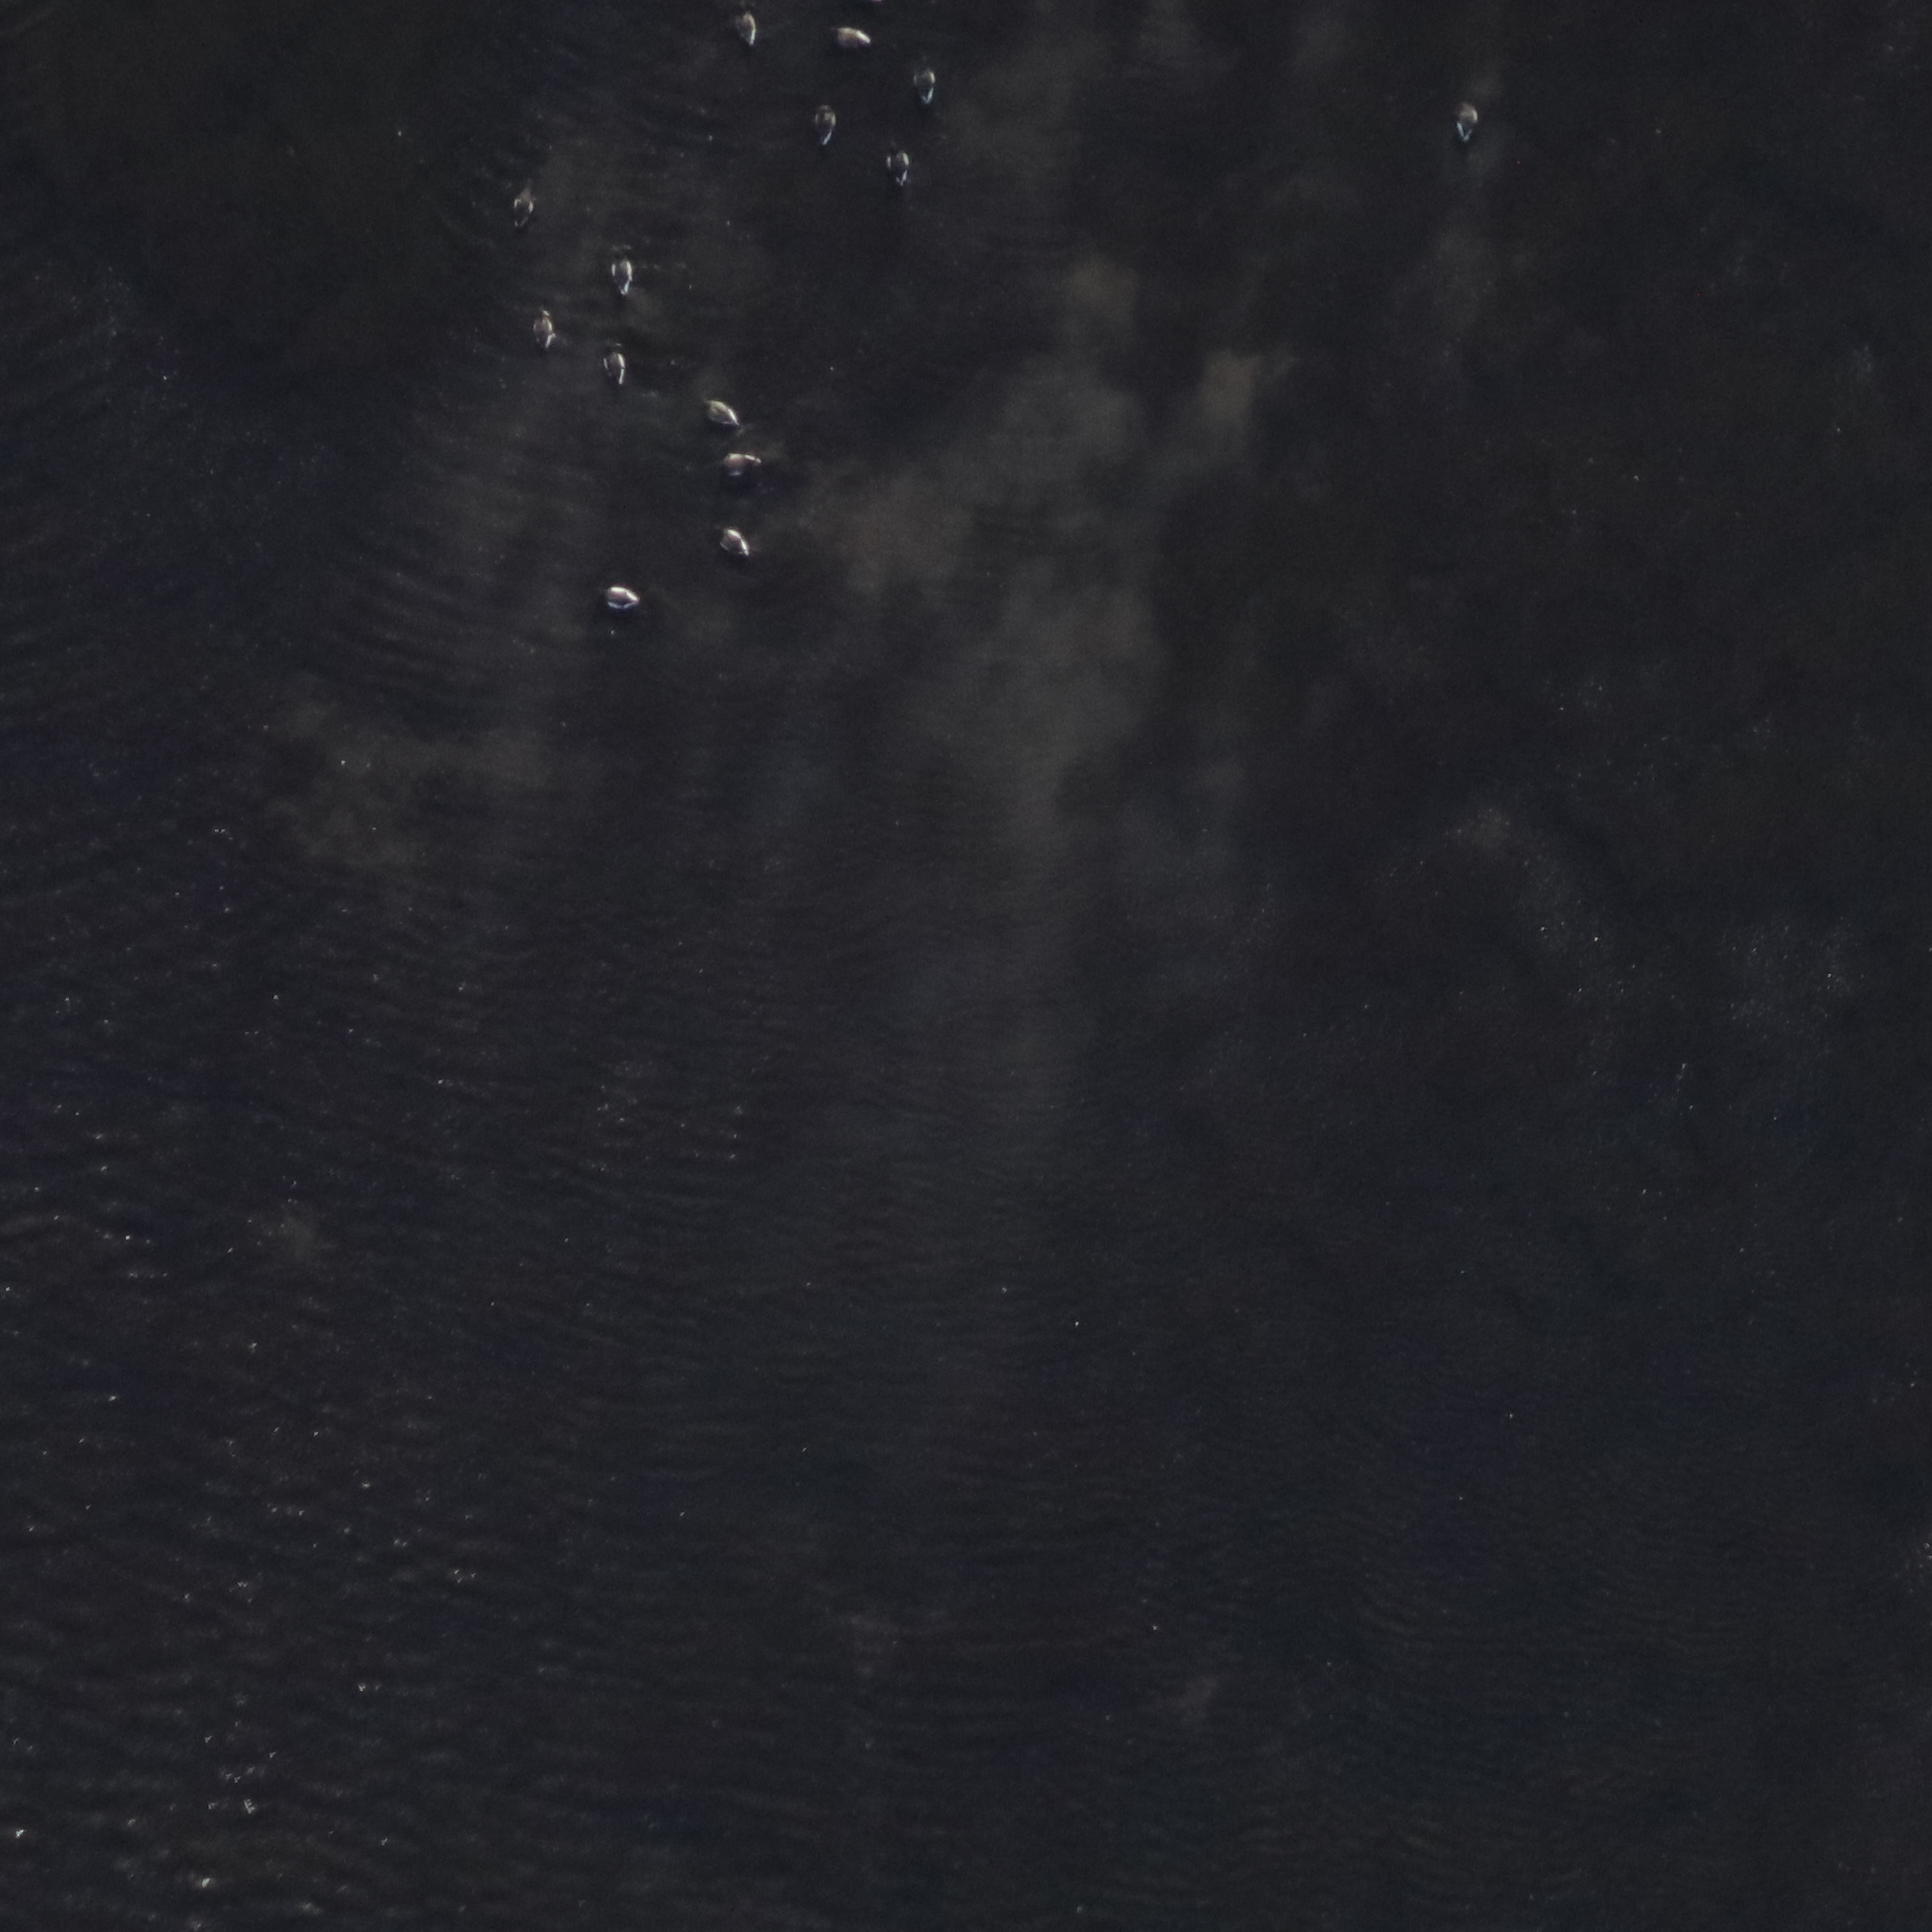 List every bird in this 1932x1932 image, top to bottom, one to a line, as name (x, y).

brant (745, 26)
brant (850, 37)
brant (926, 80)
brant (1468, 120)
brant (828, 132)
brant (898, 162)
brant (522, 204)
brant (622, 271)
brant (545, 327)
brant (613, 363)
brant (721, 412)
brant (738, 465)
brant (732, 541)
brant (618, 598)